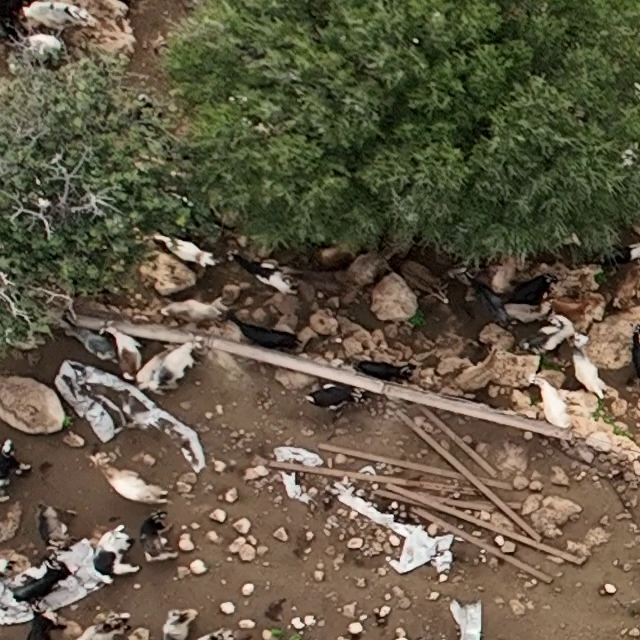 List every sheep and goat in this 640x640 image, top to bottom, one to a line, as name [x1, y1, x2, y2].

goat [21, 0, 98, 26]
goat [19, 35, 62, 57]
goat [151, 234, 215, 269]
goat [610, 236, 639, 265]
goat [227, 246, 296, 299]
goat [310, 246, 349, 264]
goat [395, 256, 451, 306]
goat [611, 259, 639, 311]
goat [462, 267, 507, 323]
goat [509, 276, 557, 303]
goat [554, 293, 600, 316]
goat [161, 299, 224, 323]
goat [506, 304, 551, 323]
goat [226, 309, 303, 350]
goat [58, 314, 116, 360]
goat [520, 316, 575, 355]
goat [100, 320, 140, 378]
goat [631, 321, 639, 387]
goat [574, 332, 605, 397]
goat [158, 336, 202, 386]
goat [139, 345, 179, 390]
goat [359, 357, 416, 382]
goat [529, 372, 574, 428]
goat [303, 389, 366, 413]
goat [0, 440, 28, 488]
goat [89, 453, 169, 506]
goat [35, 503, 77, 553]
goat [139, 511, 179, 560]
goat [95, 524, 140, 575]
goat [14, 557, 64, 602]
goat [22, 601, 66, 639]
goat [156, 609, 195, 639]
goat [69, 612, 130, 639]
goat [179, 628, 234, 639]